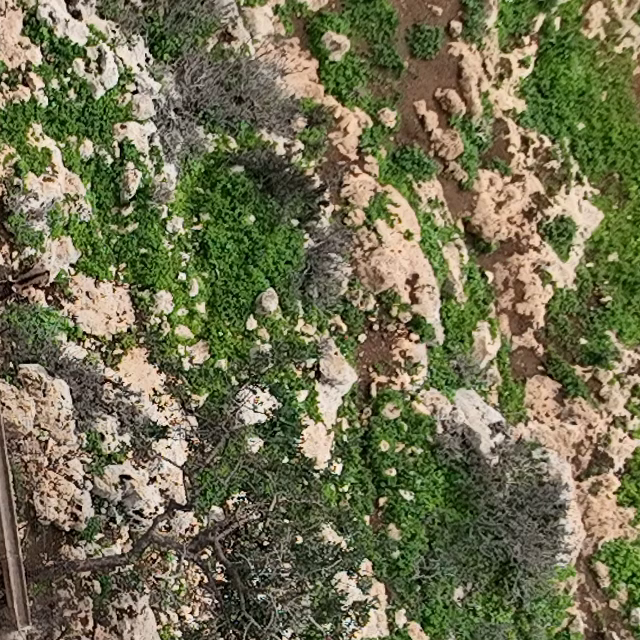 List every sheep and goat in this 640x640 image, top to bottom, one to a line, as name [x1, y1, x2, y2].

None